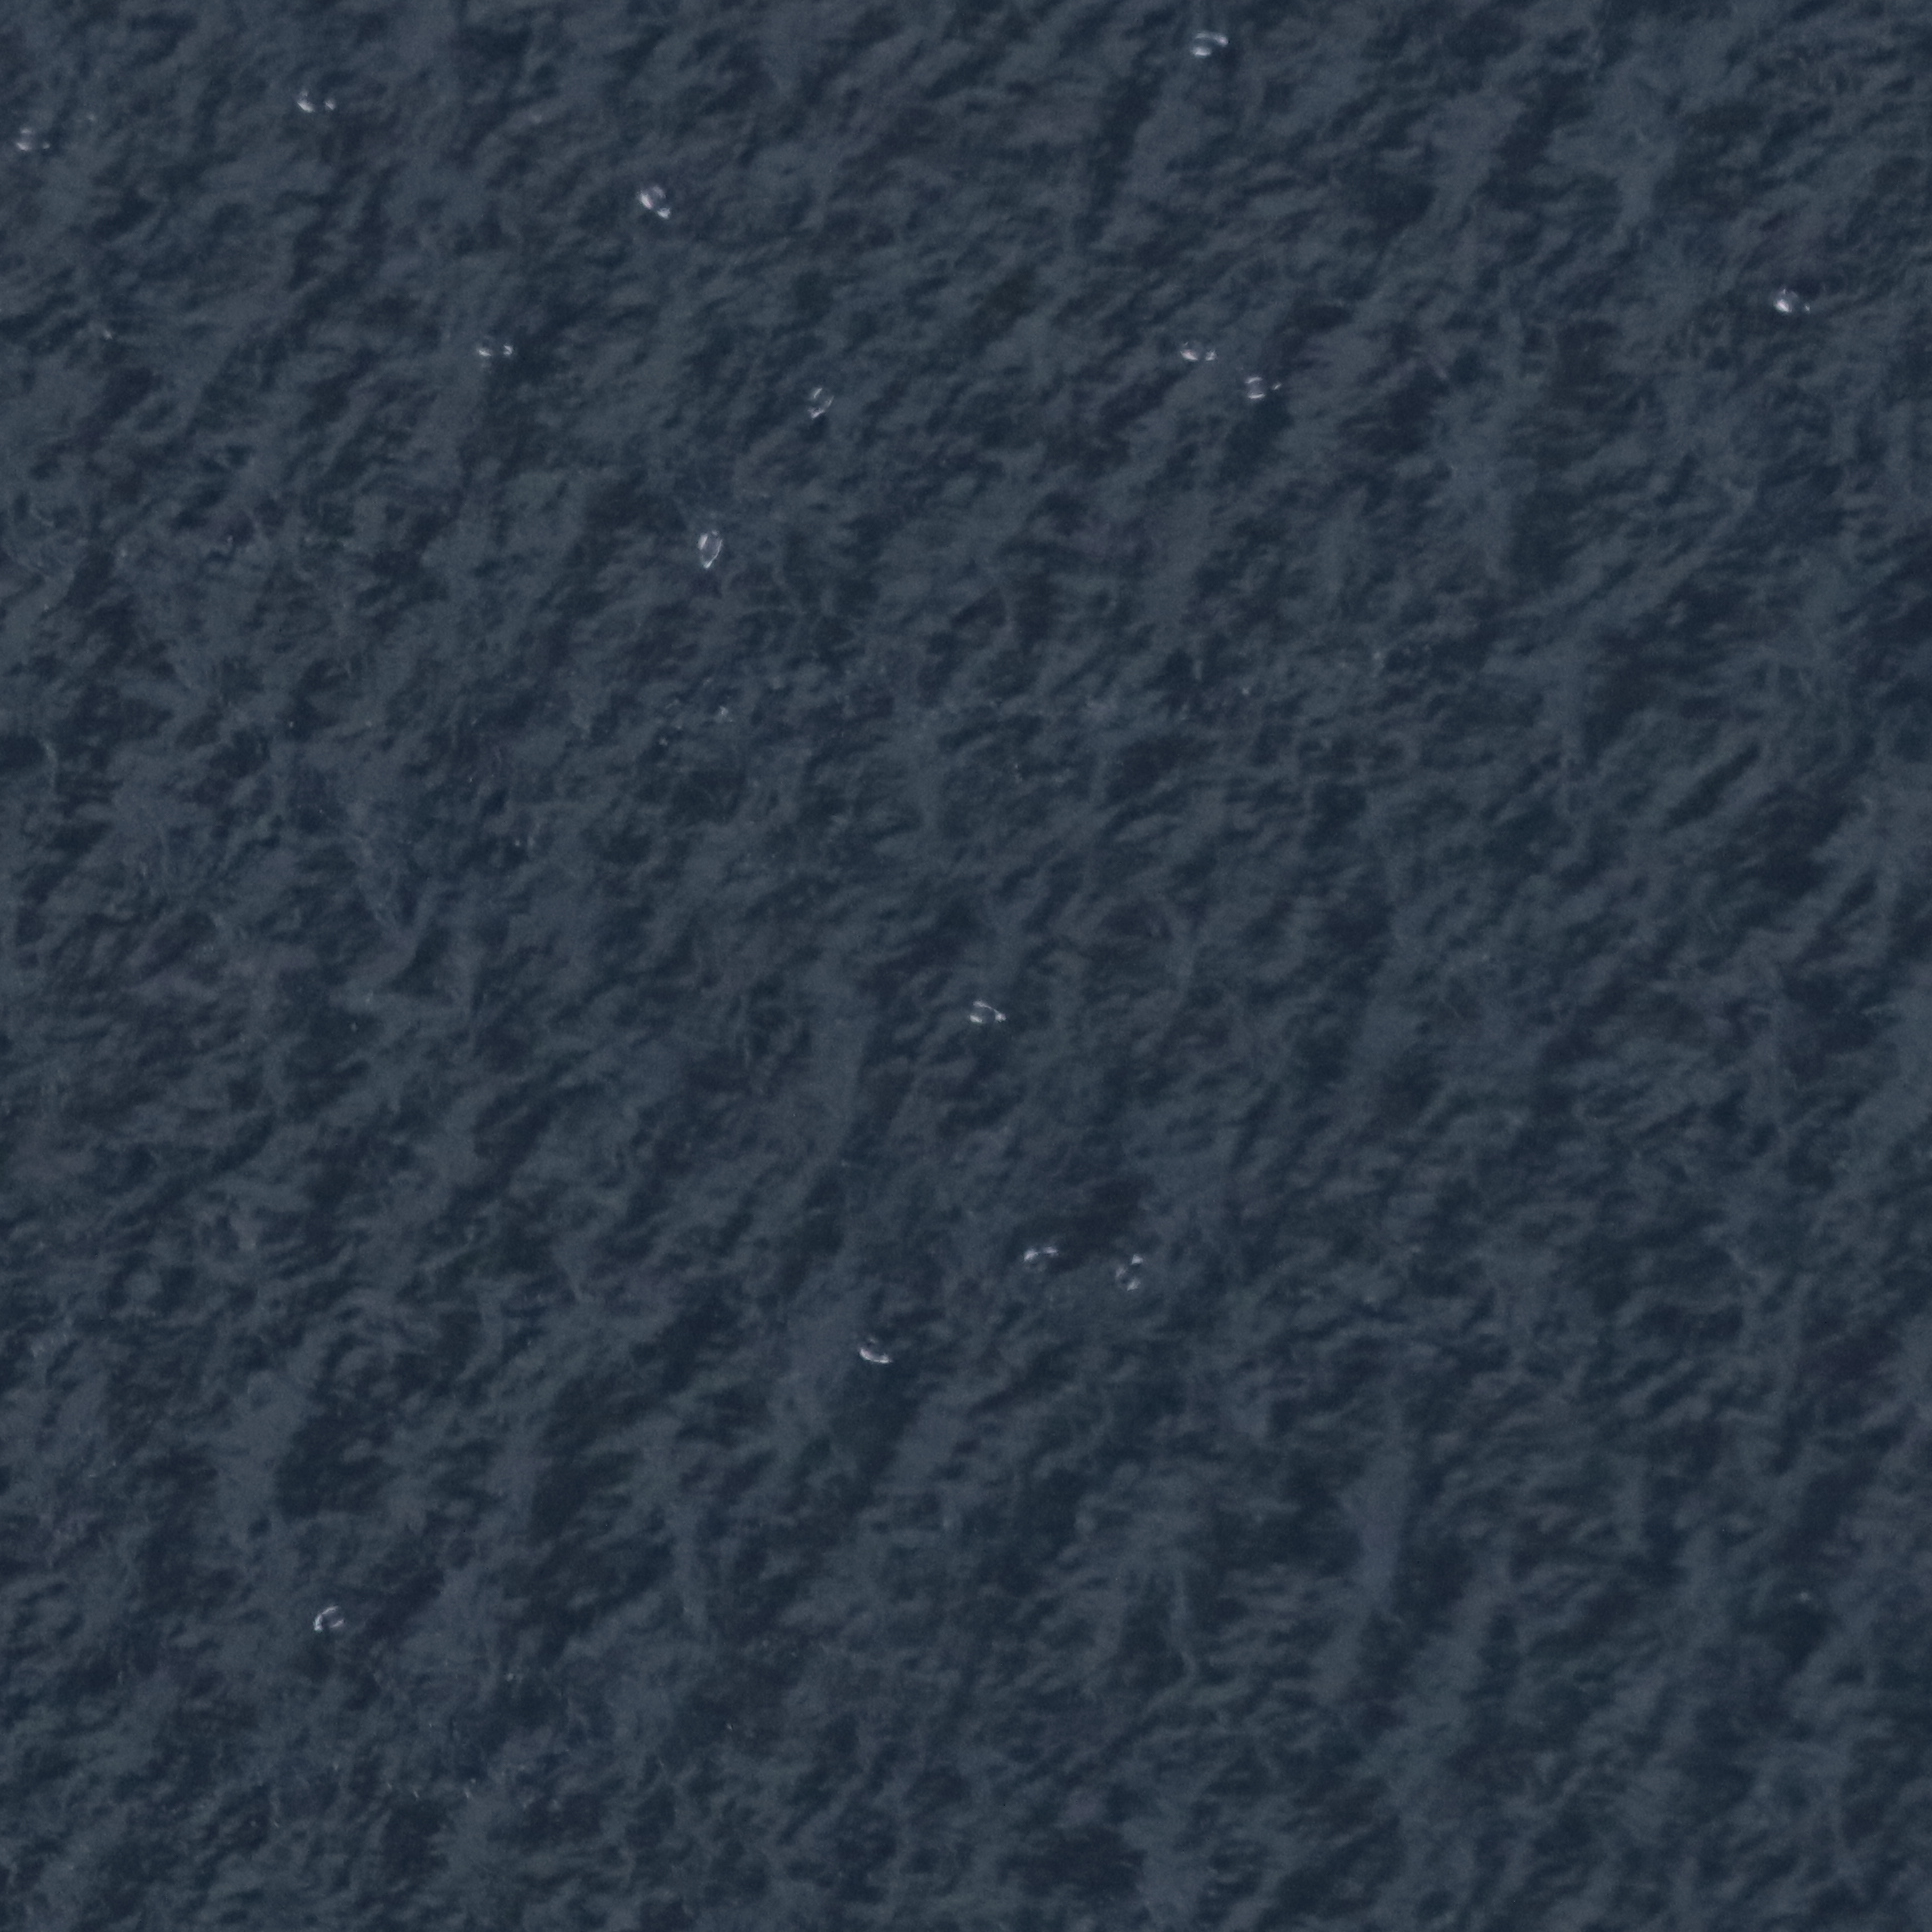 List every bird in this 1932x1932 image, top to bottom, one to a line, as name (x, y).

brant (1205, 39)
brant (313, 100)
brant (29, 140)
brant (655, 202)
brant (1787, 301)
brant (492, 346)
brant (1195, 350)
brant (1259, 387)
brant (822, 402)
brant (709, 548)
brant (982, 1013)
brant (1041, 1260)
brant (1128, 1276)
brant (869, 1348)
brant (331, 1620)